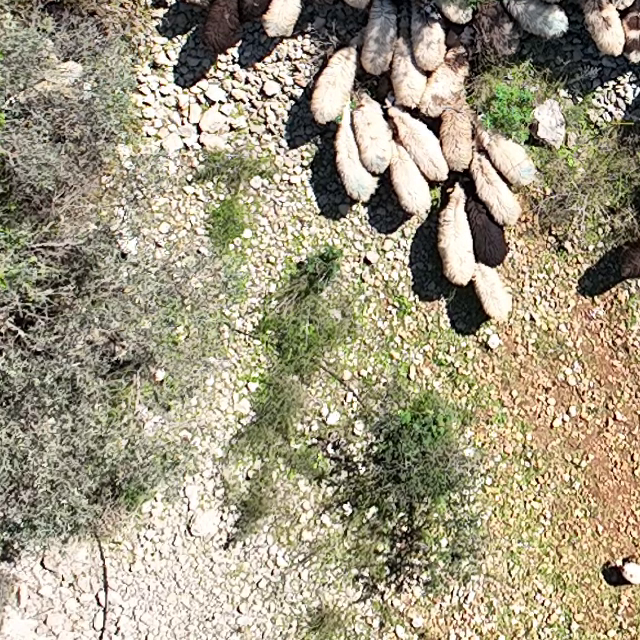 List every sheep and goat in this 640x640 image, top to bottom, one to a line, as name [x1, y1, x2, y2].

sheep [201, 0, 242, 54]
sheep [239, 0, 292, 17]
sheep [261, 0, 300, 38]
sheep [289, 0, 338, 5]
sheep [301, 0, 370, 10]
sheep [354, 0, 443, 21]
sheep [361, 0, 397, 75]
sheep [412, 0, 446, 73]
sheep [431, 0, 473, 24]
sheep [473, 0, 520, 55]
sheep [486, 0, 569, 4]
sheep [498, 0, 570, 38]
sheep [573, 0, 625, 56]
sheep [611, 0, 639, 10]
sheep [622, 0, 639, 64]
sheep [391, 1, 426, 109]
sheep [420, 25, 475, 117]
sheep [310, 32, 364, 124]
sheep [351, 88, 394, 174]
sheep [441, 90, 476, 172]
sheep [384, 98, 448, 181]
sheep [336, 103, 381, 203]
sheep [470, 119, 537, 189]
sheep [389, 140, 430, 213]
sheep [471, 146, 525, 226]
sheep [462, 179, 509, 267]
sheep [438, 182, 476, 286]
sheep [620, 222, 639, 279]
sheep [473, 262, 511, 321]
sheep [619, 563, 639, 585]